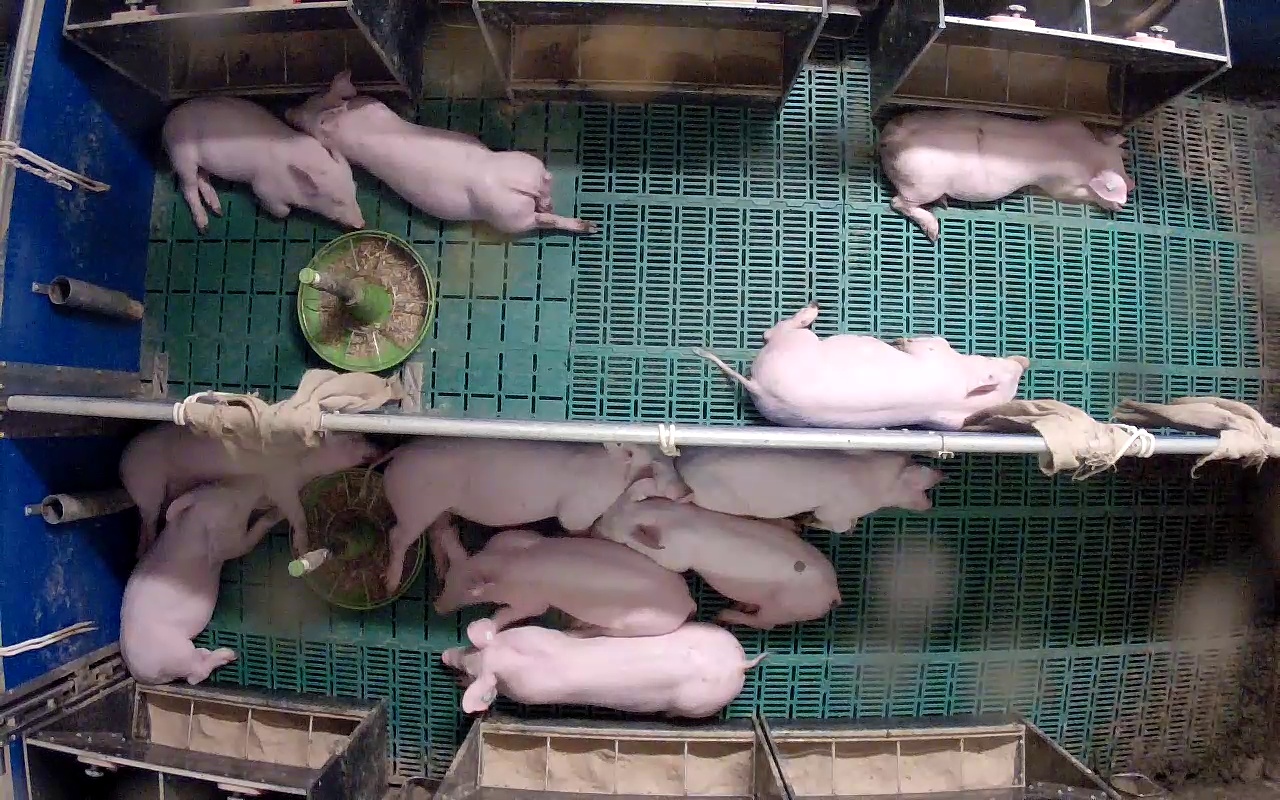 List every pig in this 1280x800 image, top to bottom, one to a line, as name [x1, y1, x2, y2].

pig [286, 70, 600, 237]
pig [161, 95, 368, 241]
pig [870, 109, 1137, 245]
pig [692, 302, 1033, 430]
pig [119, 427, 377, 559]
pig [362, 437, 696, 594]
pig [676, 445, 945, 536]
pig [119, 476, 279, 687]
pig [590, 479, 843, 631]
pig [430, 527, 700, 635]
pig [436, 619, 769, 715]